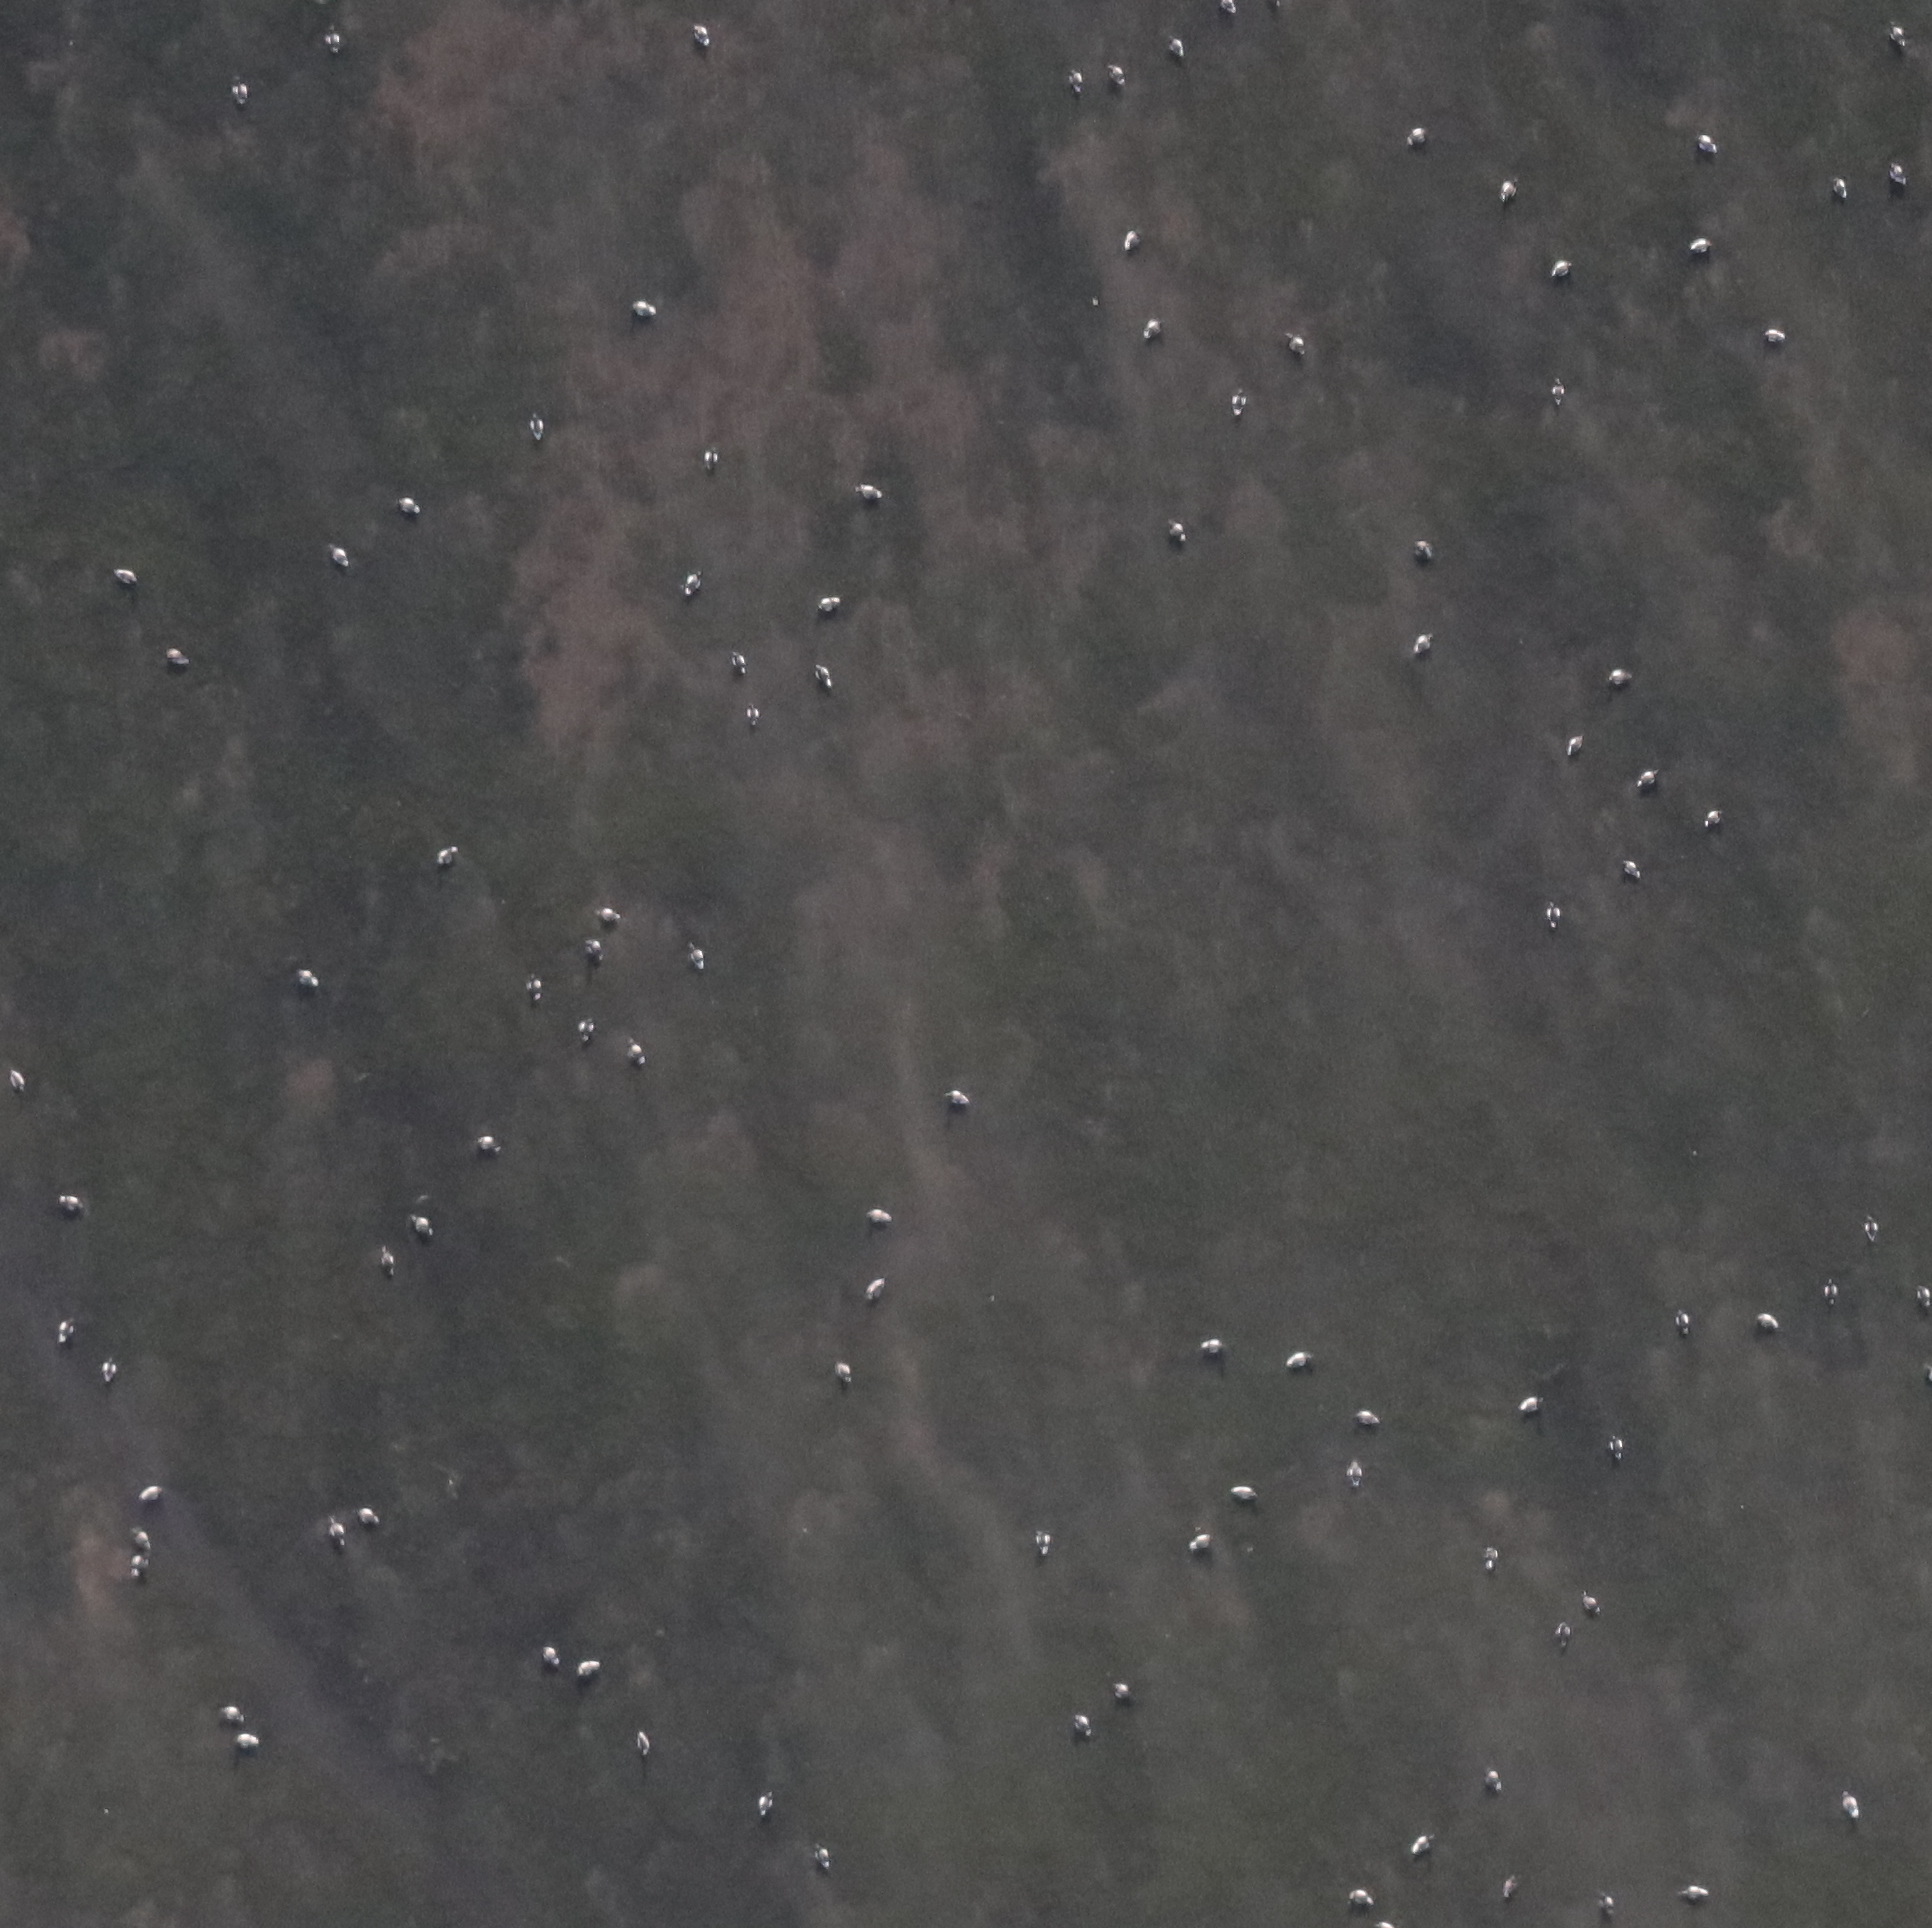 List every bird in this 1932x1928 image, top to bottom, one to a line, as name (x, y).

brant (1223, 0)
brant (1889, 29)
brant (699, 30)
brant (332, 40)
brant (1173, 49)
brant (1112, 73)
brant (1077, 74)
brant (240, 99)
brant (1415, 129)
brant (1719, 140)
brant (1887, 177)
brant (1828, 186)
brant (1505, 187)
brant (1131, 235)
brant (1698, 249)
brant (1560, 258)
brant (1163, 313)
brant (640, 317)
brant (1771, 332)
brant (1301, 345)
brant (1253, 402)
brant (1560, 402)
brant (540, 424)
brant (708, 459)
brant (870, 492)
brant (414, 506)
brant (1165, 532)
brant (1422, 542)
brant (344, 557)
brant (120, 568)
brant (677, 586)
brant (831, 604)
brant (1415, 635)
brant (177, 661)
brant (732, 661)
brant (828, 677)
brant (1609, 682)
brant (762, 712)
brant (1574, 745)
brant (1650, 781)
brant (1725, 808)
brant (450, 853)
brant (1623, 871)
brant (610, 911)
brant (1552, 911)
brant (597, 955)
brant (701, 957)
brant (308, 979)
brant (530, 988)
brant (584, 1028)
brant (628, 1049)
brant (21, 1088)
brant (965, 1097)
brant (492, 1145)
brant (71, 1194)
brant (882, 1212)
brant (420, 1223)
brant (1873, 1235)
brant (392, 1254)
brant (871, 1295)
brant (1926, 1296)
brant (1838, 1301)
brant (1758, 1319)
brant (1680, 1326)
brant (65, 1330)
brant (1207, 1350)
brant (1300, 1359)
brant (113, 1374)
brant (850, 1374)
brant (1523, 1407)
brant (1367, 1416)
brant (1617, 1446)
brant (1355, 1471)
brant (1247, 1493)
brant (148, 1495)
brant (379, 1518)
brant (335, 1530)
brant (1039, 1538)
brant (143, 1545)
brant (1197, 1545)
brant (1501, 1549)
brant (142, 1577)
brant (1591, 1613)
brant (544, 1647)
brant (1552, 1647)
brant (585, 1668)
brant (1129, 1698)
brant (229, 1714)
brant (1087, 1736)
brant (246, 1738)
brant (641, 1742)
brant (1487, 1783)
brant (768, 1797)
brant (1851, 1810)
brant (1426, 1850)
brant (825, 1853)
brant (1511, 1884)
brant (1705, 1889)
brant (1360, 1899)
brant (1614, 1904)